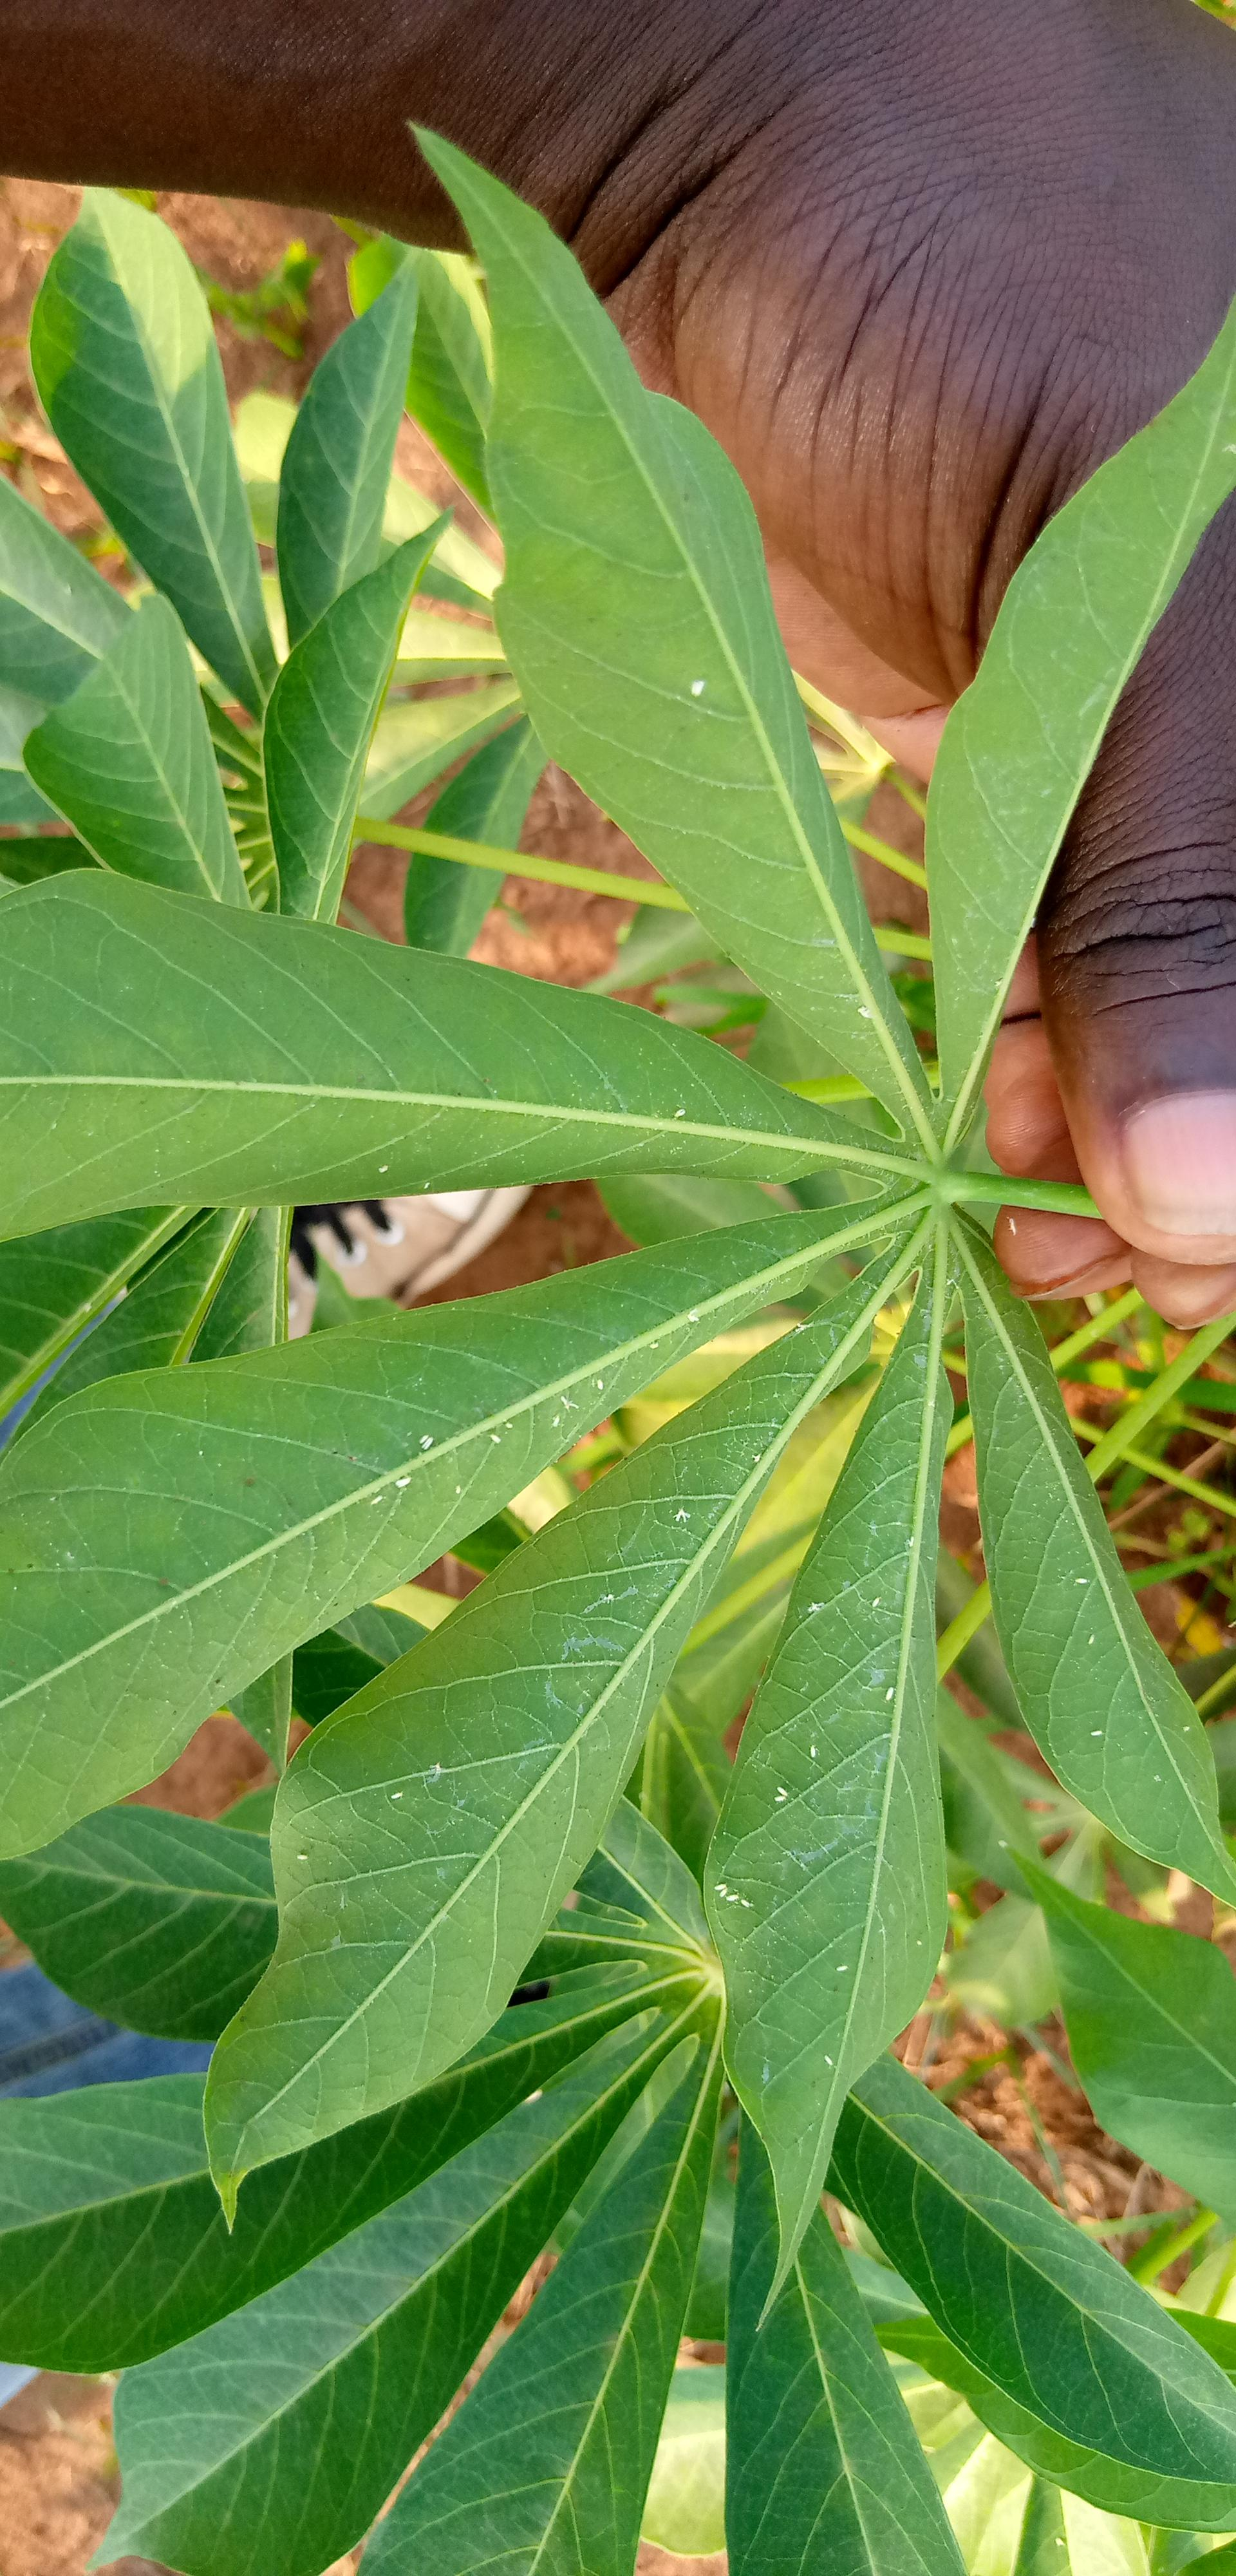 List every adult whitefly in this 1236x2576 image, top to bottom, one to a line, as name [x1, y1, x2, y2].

whitefly [688, 676, 707, 699]
whitefly [991, 976, 1008, 989]
whitefly [856, 1002, 872, 1021]
whitefly [671, 1107, 689, 1120]
whitefly [376, 1162, 395, 1177]
whitefly [420, 1180, 433, 1190]
whitefly [686, 1309, 702, 1325]
whitefly [647, 1341, 662, 1351]
whitefly [595, 1375, 606, 1391]
whitefly [559, 1394, 581, 1410]
whitefly [548, 1410, 565, 1429]
whitefly [488, 1431, 503, 1446]
whitefly [417, 1432, 436, 1450]
whitefly [751, 1446, 765, 1466]
whitefly [395, 1476, 414, 1491]
whitefly [451, 1481, 465, 1497]
whitefly [366, 1494, 391, 1507]
whitefly [671, 1503, 694, 1526]
whitefly [906, 1532, 919, 1549]
whitefly [1072, 1573, 1092, 1591]
whitefly [869, 1593, 883, 1610]
whitefly [803, 1598, 825, 1616]
whitefly [1087, 1632, 1098, 1649]
whitefly [884, 1684, 899, 1704]
whitefly [1179, 1722, 1194, 1735]
whitefly [1087, 1727, 1106, 1739]
whitefly [805, 1740, 821, 1759]
whitefly [770, 1783, 791, 1804]
whitefly [388, 1790, 408, 1802]
whitefly [294, 1851, 310, 1864]
whitefly [712, 1880, 726, 1890]
whitefly [719, 1885, 729, 1899]
whitefly [727, 1890, 740, 1903]
whitefly [739, 1896, 754, 1911]
whitefly [834, 1960, 851, 1978]
whitefly [822, 2052, 838, 2070]